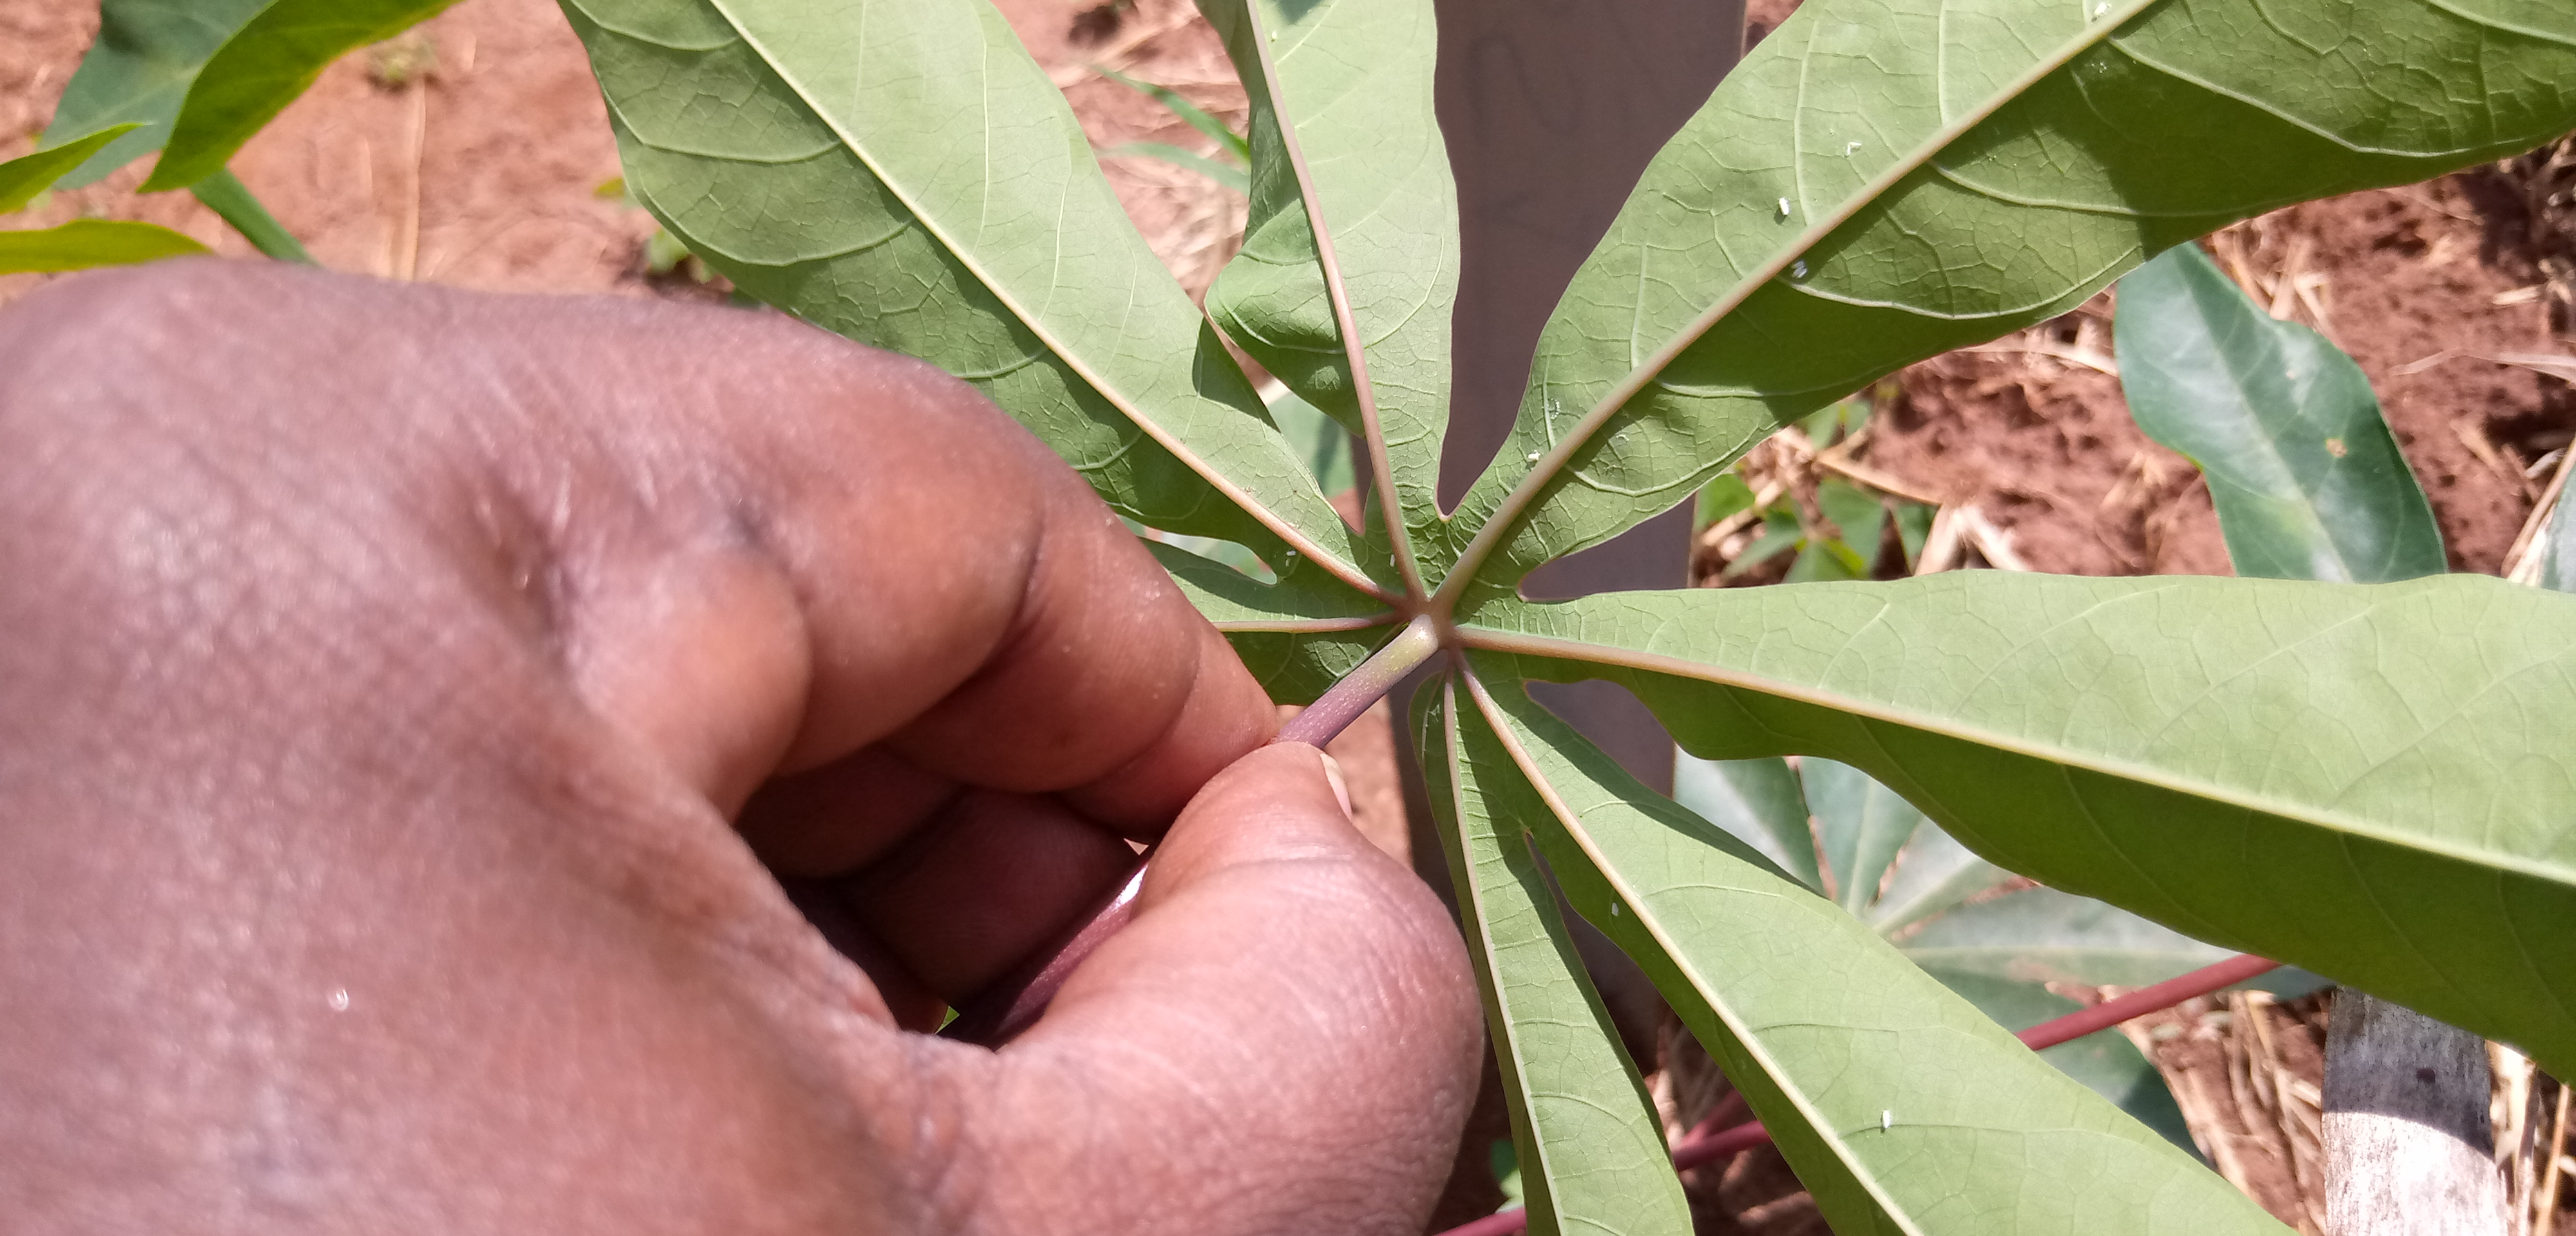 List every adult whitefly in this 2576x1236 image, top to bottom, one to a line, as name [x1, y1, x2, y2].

whitefly [2089, 1, 2111, 26]
whitefly [1261, 24, 1282, 47]
whitefly [1842, 133, 1862, 162]
whitefly [1762, 178, 1809, 218]
whitefly [1790, 249, 1815, 286]
whitefly [1789, 259, 1822, 282]
whitefly [1528, 435, 1544, 468]
whitefly [1275, 538, 1303, 572]
whitefly [1384, 547, 1404, 579]
whitefly [1598, 891, 1627, 922]
whitefly [1875, 1101, 1892, 1140]